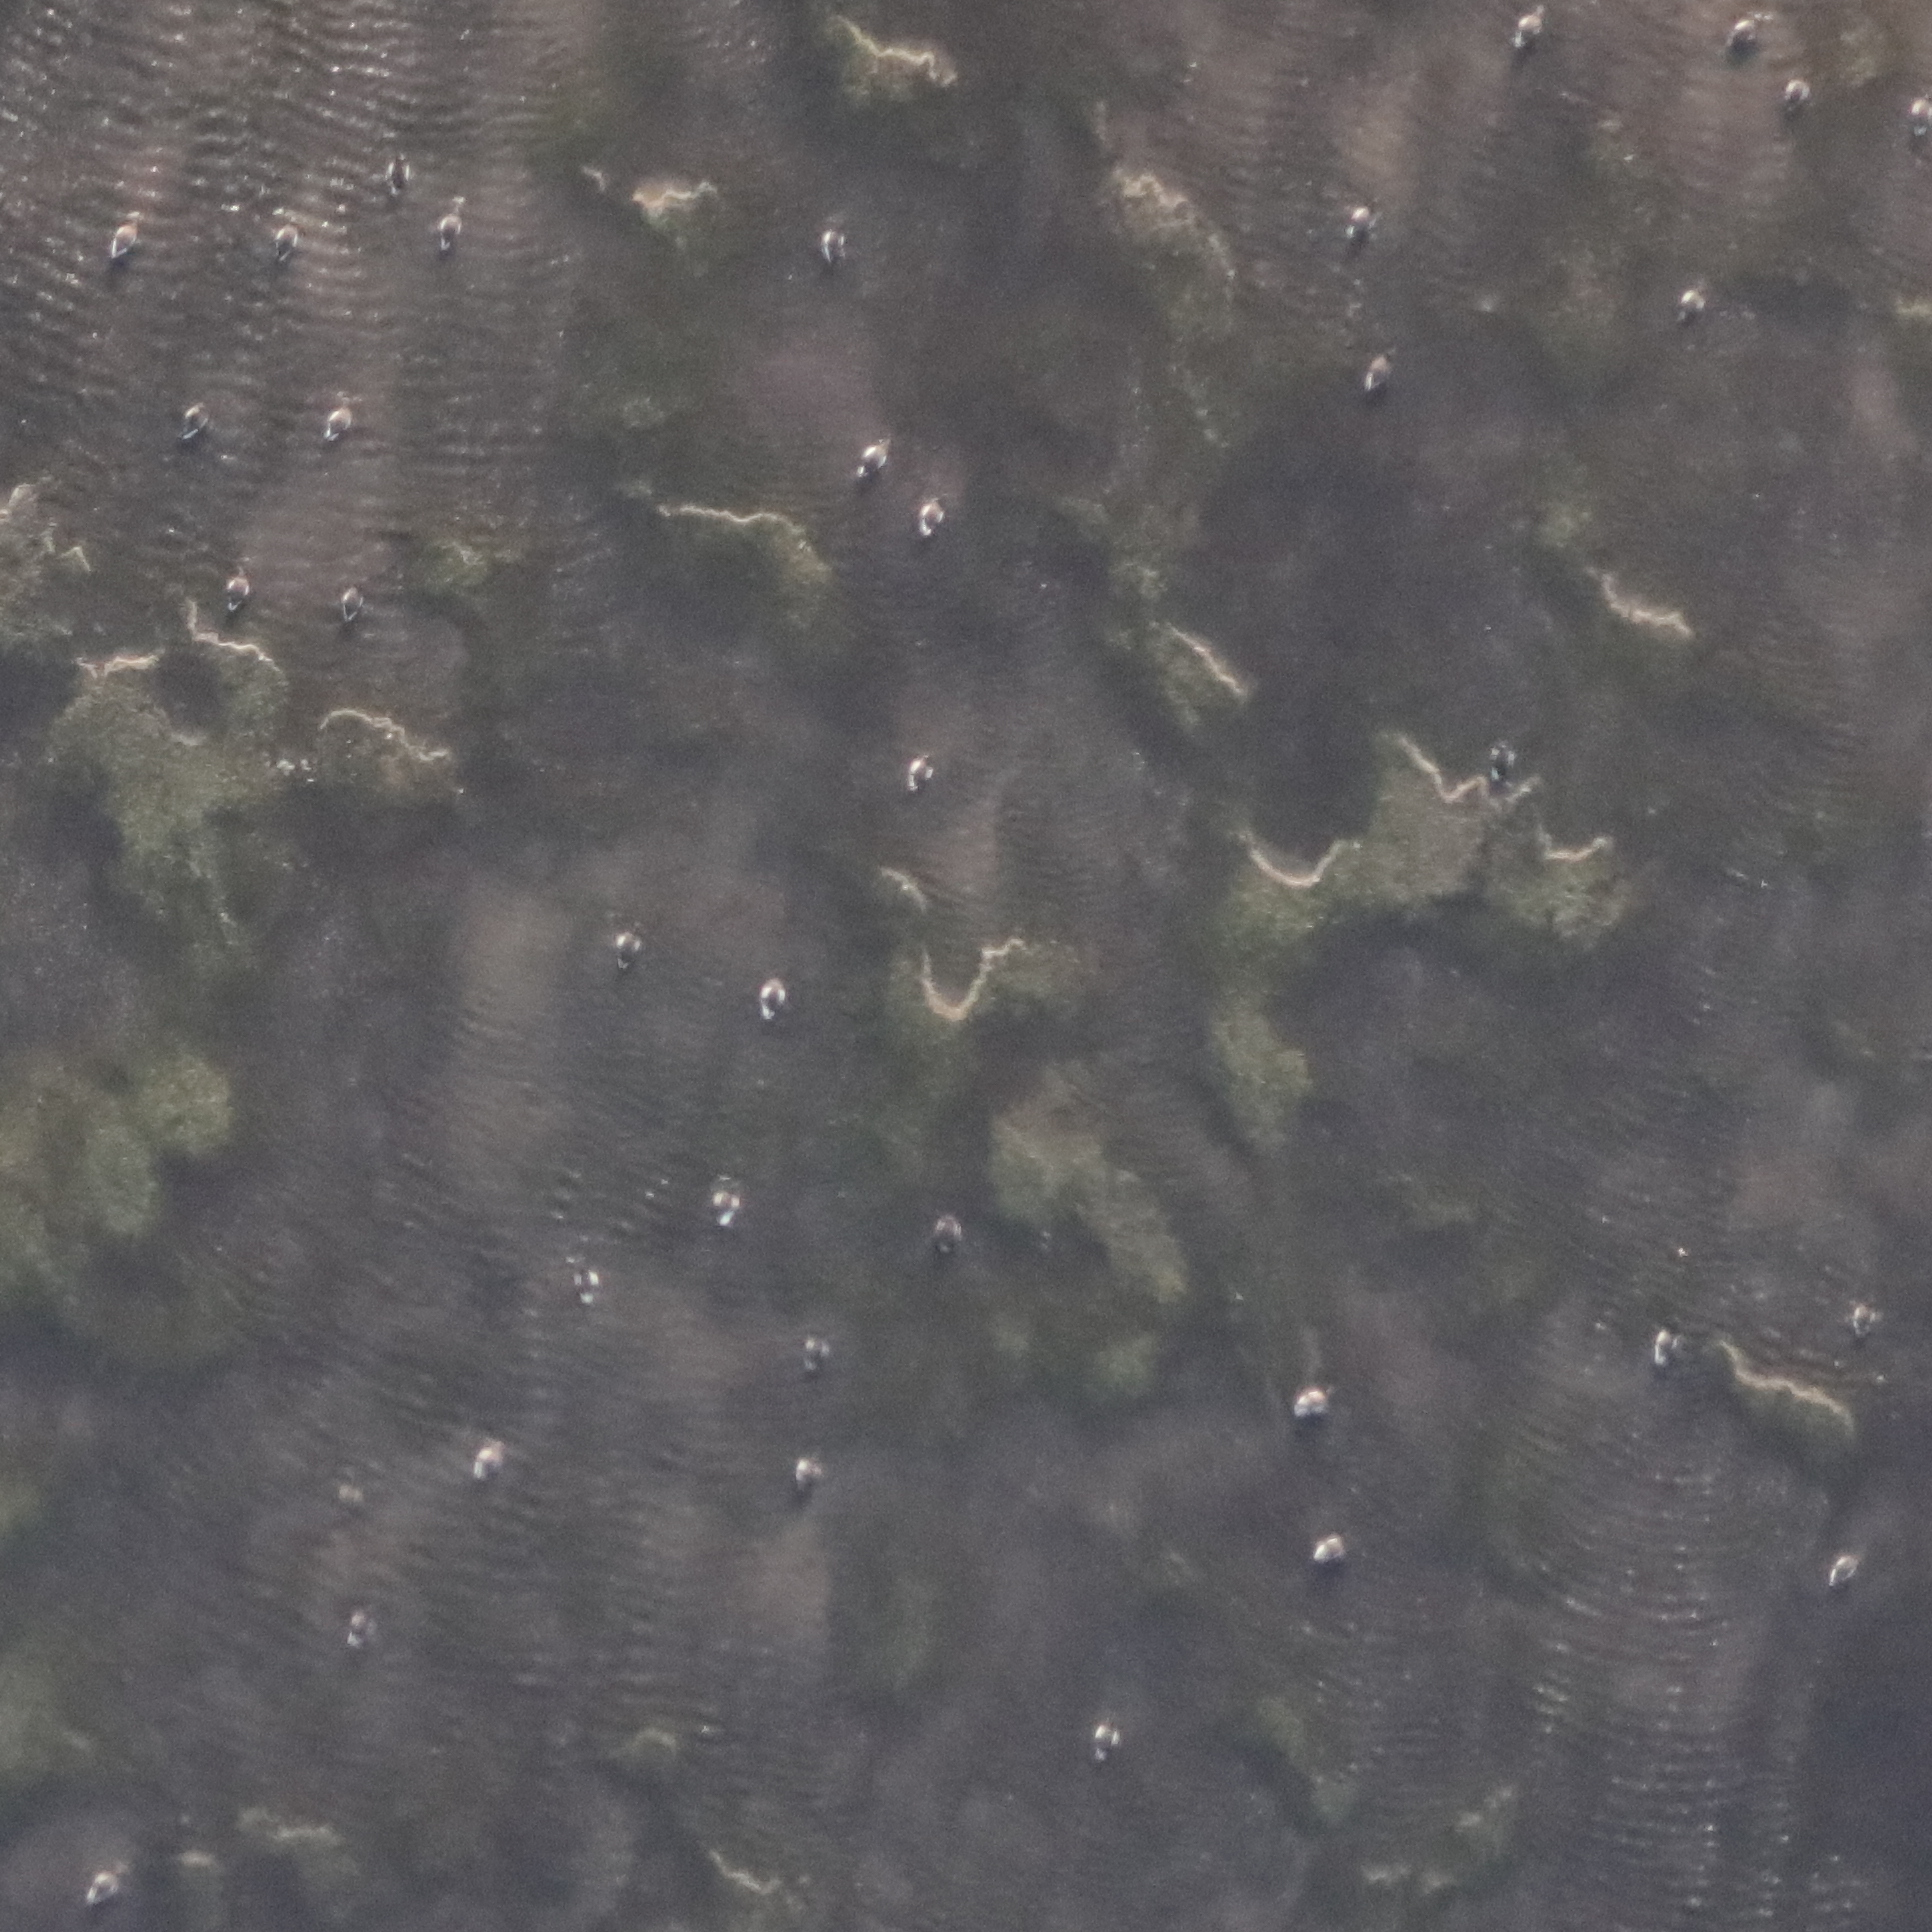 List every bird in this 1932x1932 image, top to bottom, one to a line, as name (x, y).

brant (1530, 28)
brant (1744, 34)
brant (1797, 89)
brant (1920, 115)
brant (399, 175)
brant (1361, 220)
brant (450, 228)
brant (122, 233)
brant (295, 236)
brant (834, 245)
brant (1692, 302)
brant (1379, 369)
brant (340, 420)
brant (192, 429)
brant (873, 457)
brant (931, 515)
brant (239, 590)
brant (354, 603)
brant (1504, 765)
brant (919, 772)
brant (627, 944)
brant (774, 997)
brant (722, 1212)
brant (956, 1239)
brant (583, 1279)
brant (1859, 1321)
brant (1671, 1345)
brant (820, 1351)
brant (1306, 1407)
brant (496, 1457)
brant (811, 1478)
brant (1330, 1549)
brant (1844, 1568)
brant (359, 1623)
brant (1104, 1737)
brant (107, 1887)